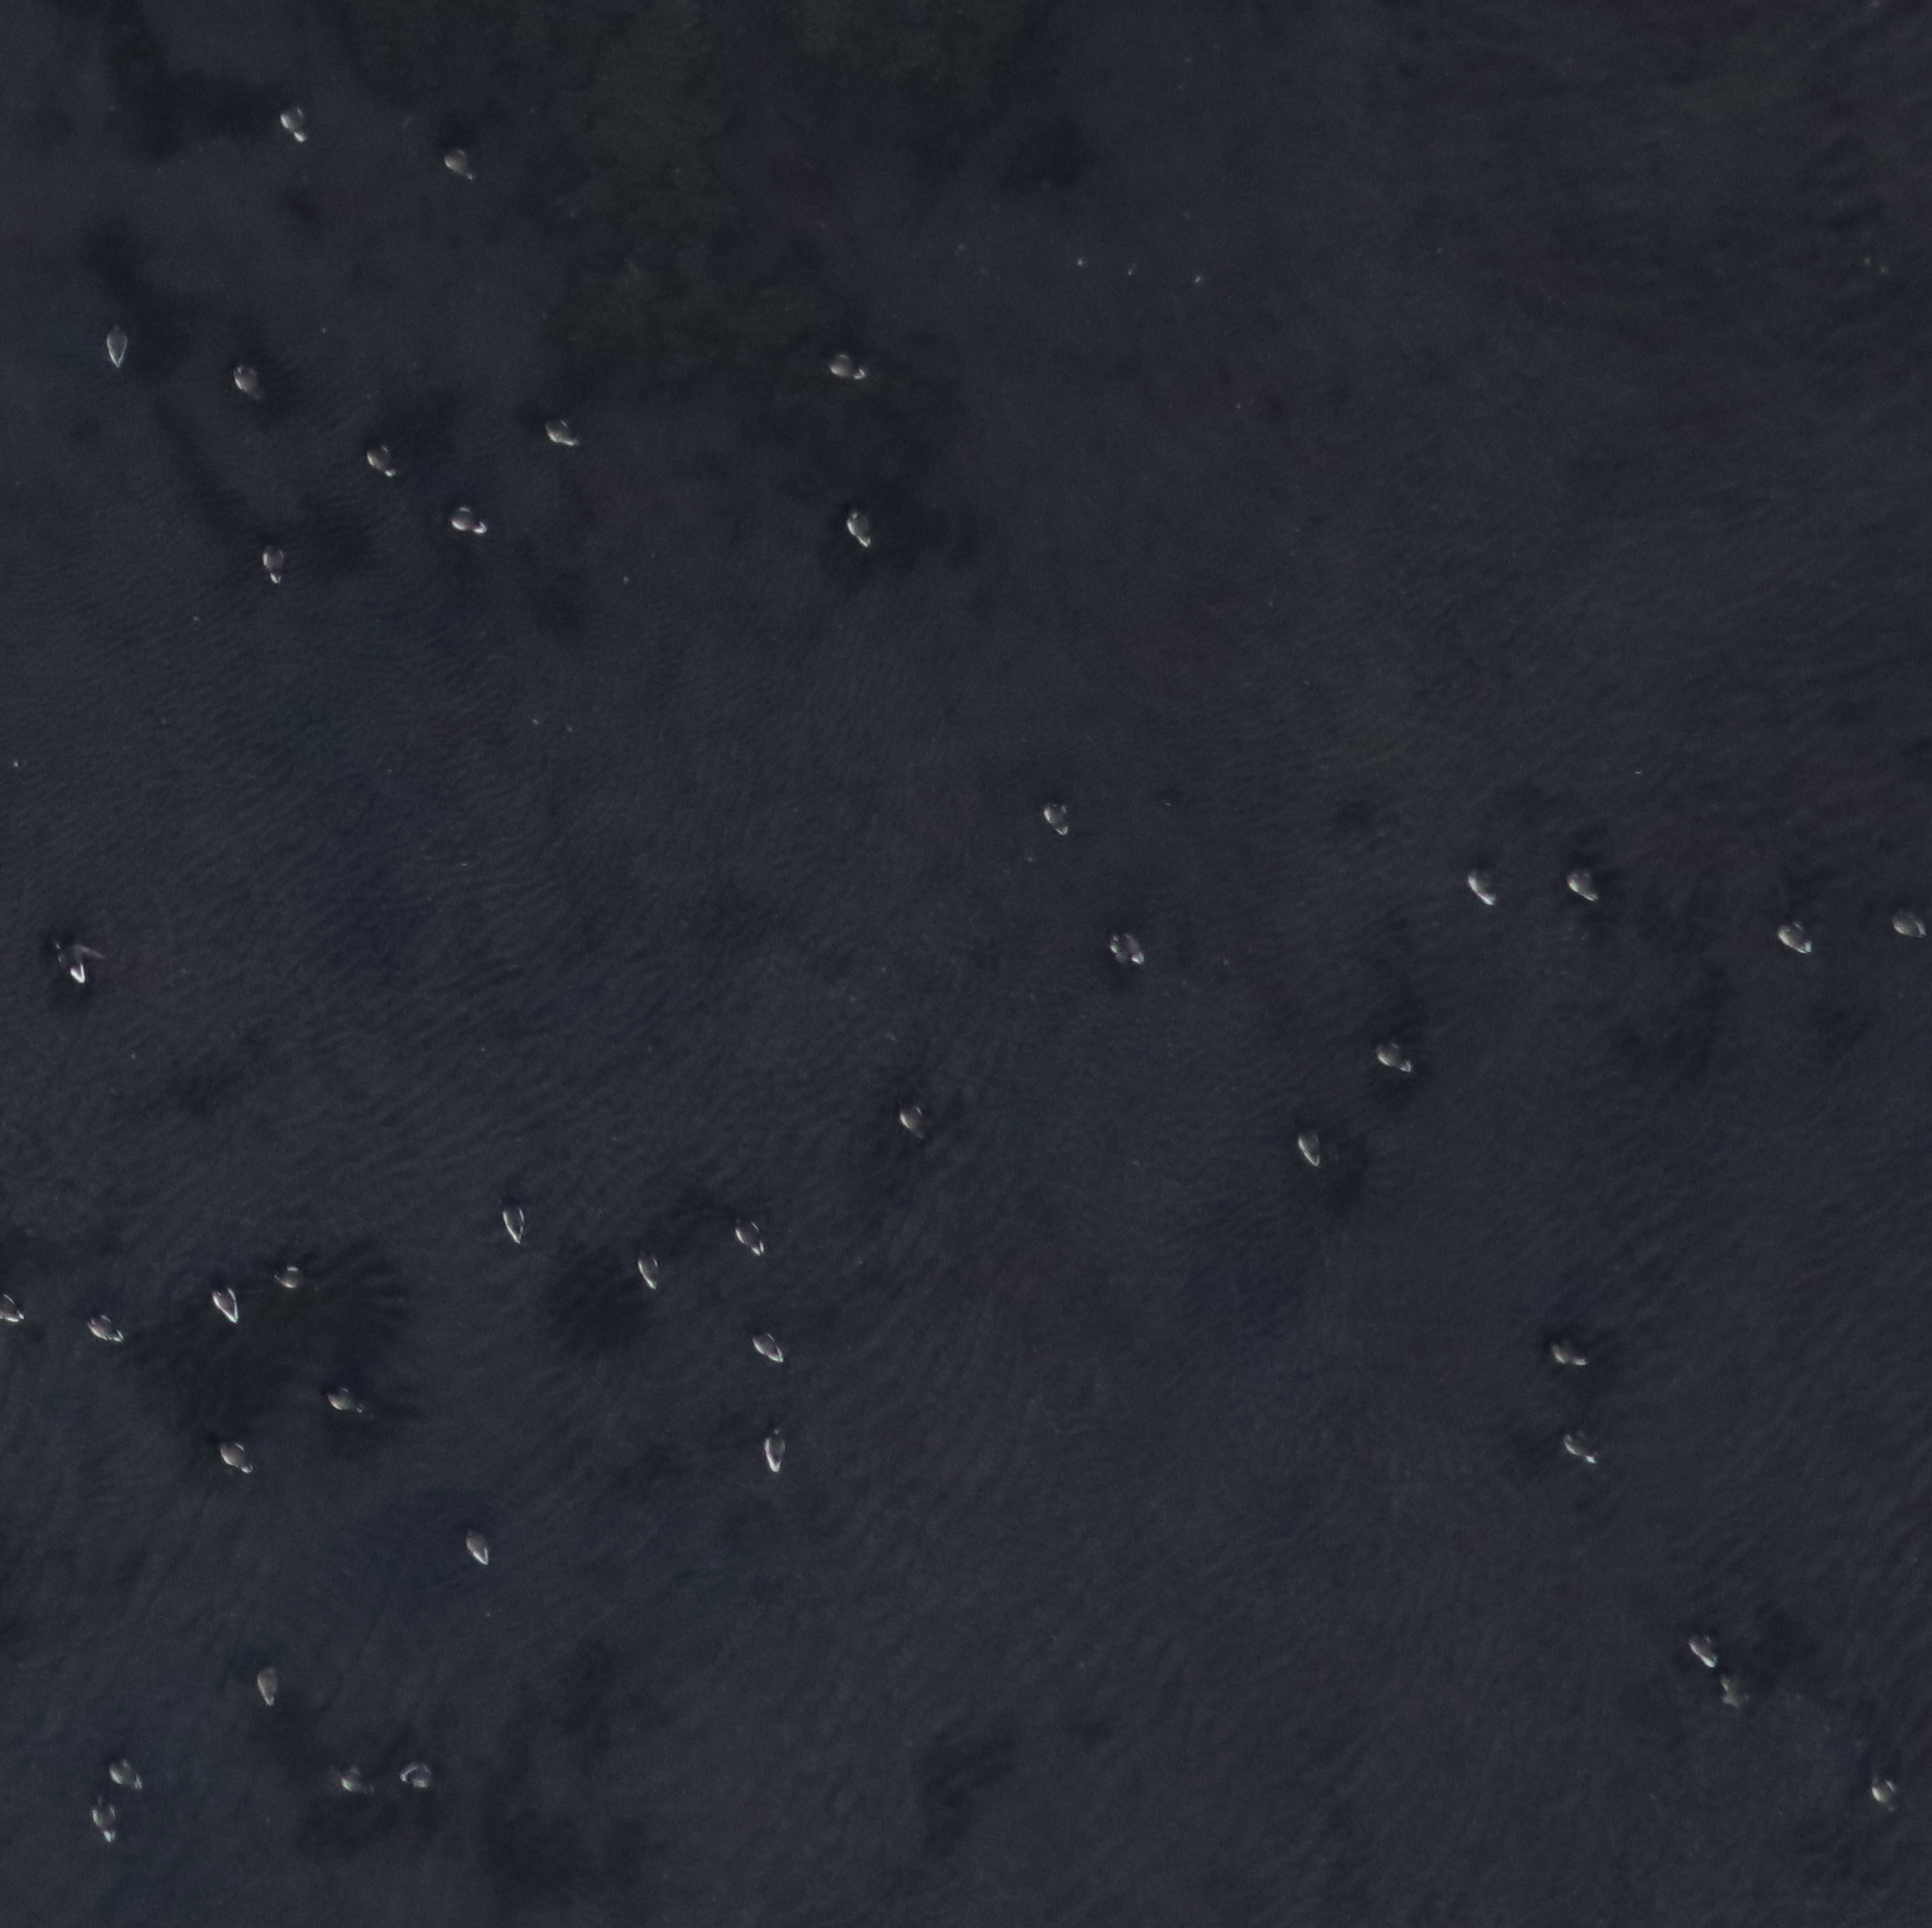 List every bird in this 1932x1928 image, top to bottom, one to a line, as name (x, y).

brant (293, 121)
brant (457, 161)
brant (115, 343)
brant (845, 366)
brant (248, 379)
brant (559, 430)
brant (381, 458)
brant (466, 520)
brant (857, 525)
brant (275, 562)
brant (1057, 817)
brant (1584, 882)
brant (1481, 884)
brant (1908, 922)
brant (1795, 935)
brant (1127, 948)
brant (78, 961)
brant (1394, 1055)
brant (912, 1118)
brant (1312, 1146)
brant (513, 1219)
brant (746, 1234)
brant (647, 1266)
brant (287, 1275)
brant (226, 1300)
brant (5, 1306)
brant (104, 1328)
brant (766, 1345)
brant (1566, 1350)
brant (342, 1398)
brant (1576, 1445)
brant (774, 1446)
brant (234, 1454)
brant (475, 1543)
brant (1704, 1648)
brant (1728, 1679)
brant (269, 1683)
brant (126, 1772)
brant (418, 1775)
brant (354, 1778)
brant (1884, 1790)
brant (106, 1818)